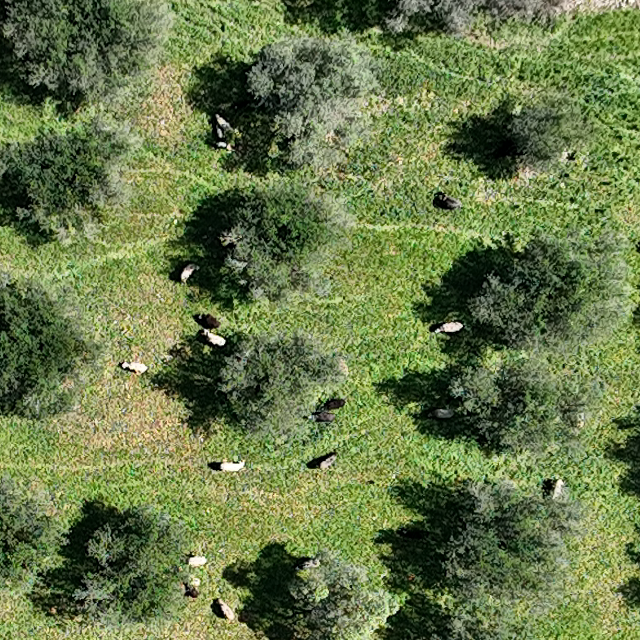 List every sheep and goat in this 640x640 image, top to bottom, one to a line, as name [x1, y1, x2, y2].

sheep [215, 114, 233, 131]
sheep [214, 125, 223, 137]
sheep [205, 139, 227, 150]
sheep [435, 191, 462, 208]
sheep [181, 264, 200, 281]
sheep [196, 312, 221, 329]
sheep [435, 322, 462, 334]
sheep [203, 329, 226, 347]
sheep [333, 359, 348, 378]
sheep [121, 361, 149, 373]
sheep [322, 399, 346, 409]
sheep [576, 411, 585, 428]
sheep [303, 414, 337, 421]
sheep [320, 452, 338, 470]
sheep [220, 460, 245, 471]
sheep [550, 478, 564, 499]
sheep [183, 555, 207, 567]
sheep [189, 577, 200, 587]
sheep [186, 587, 200, 597]
sheep [216, 598, 236, 620]